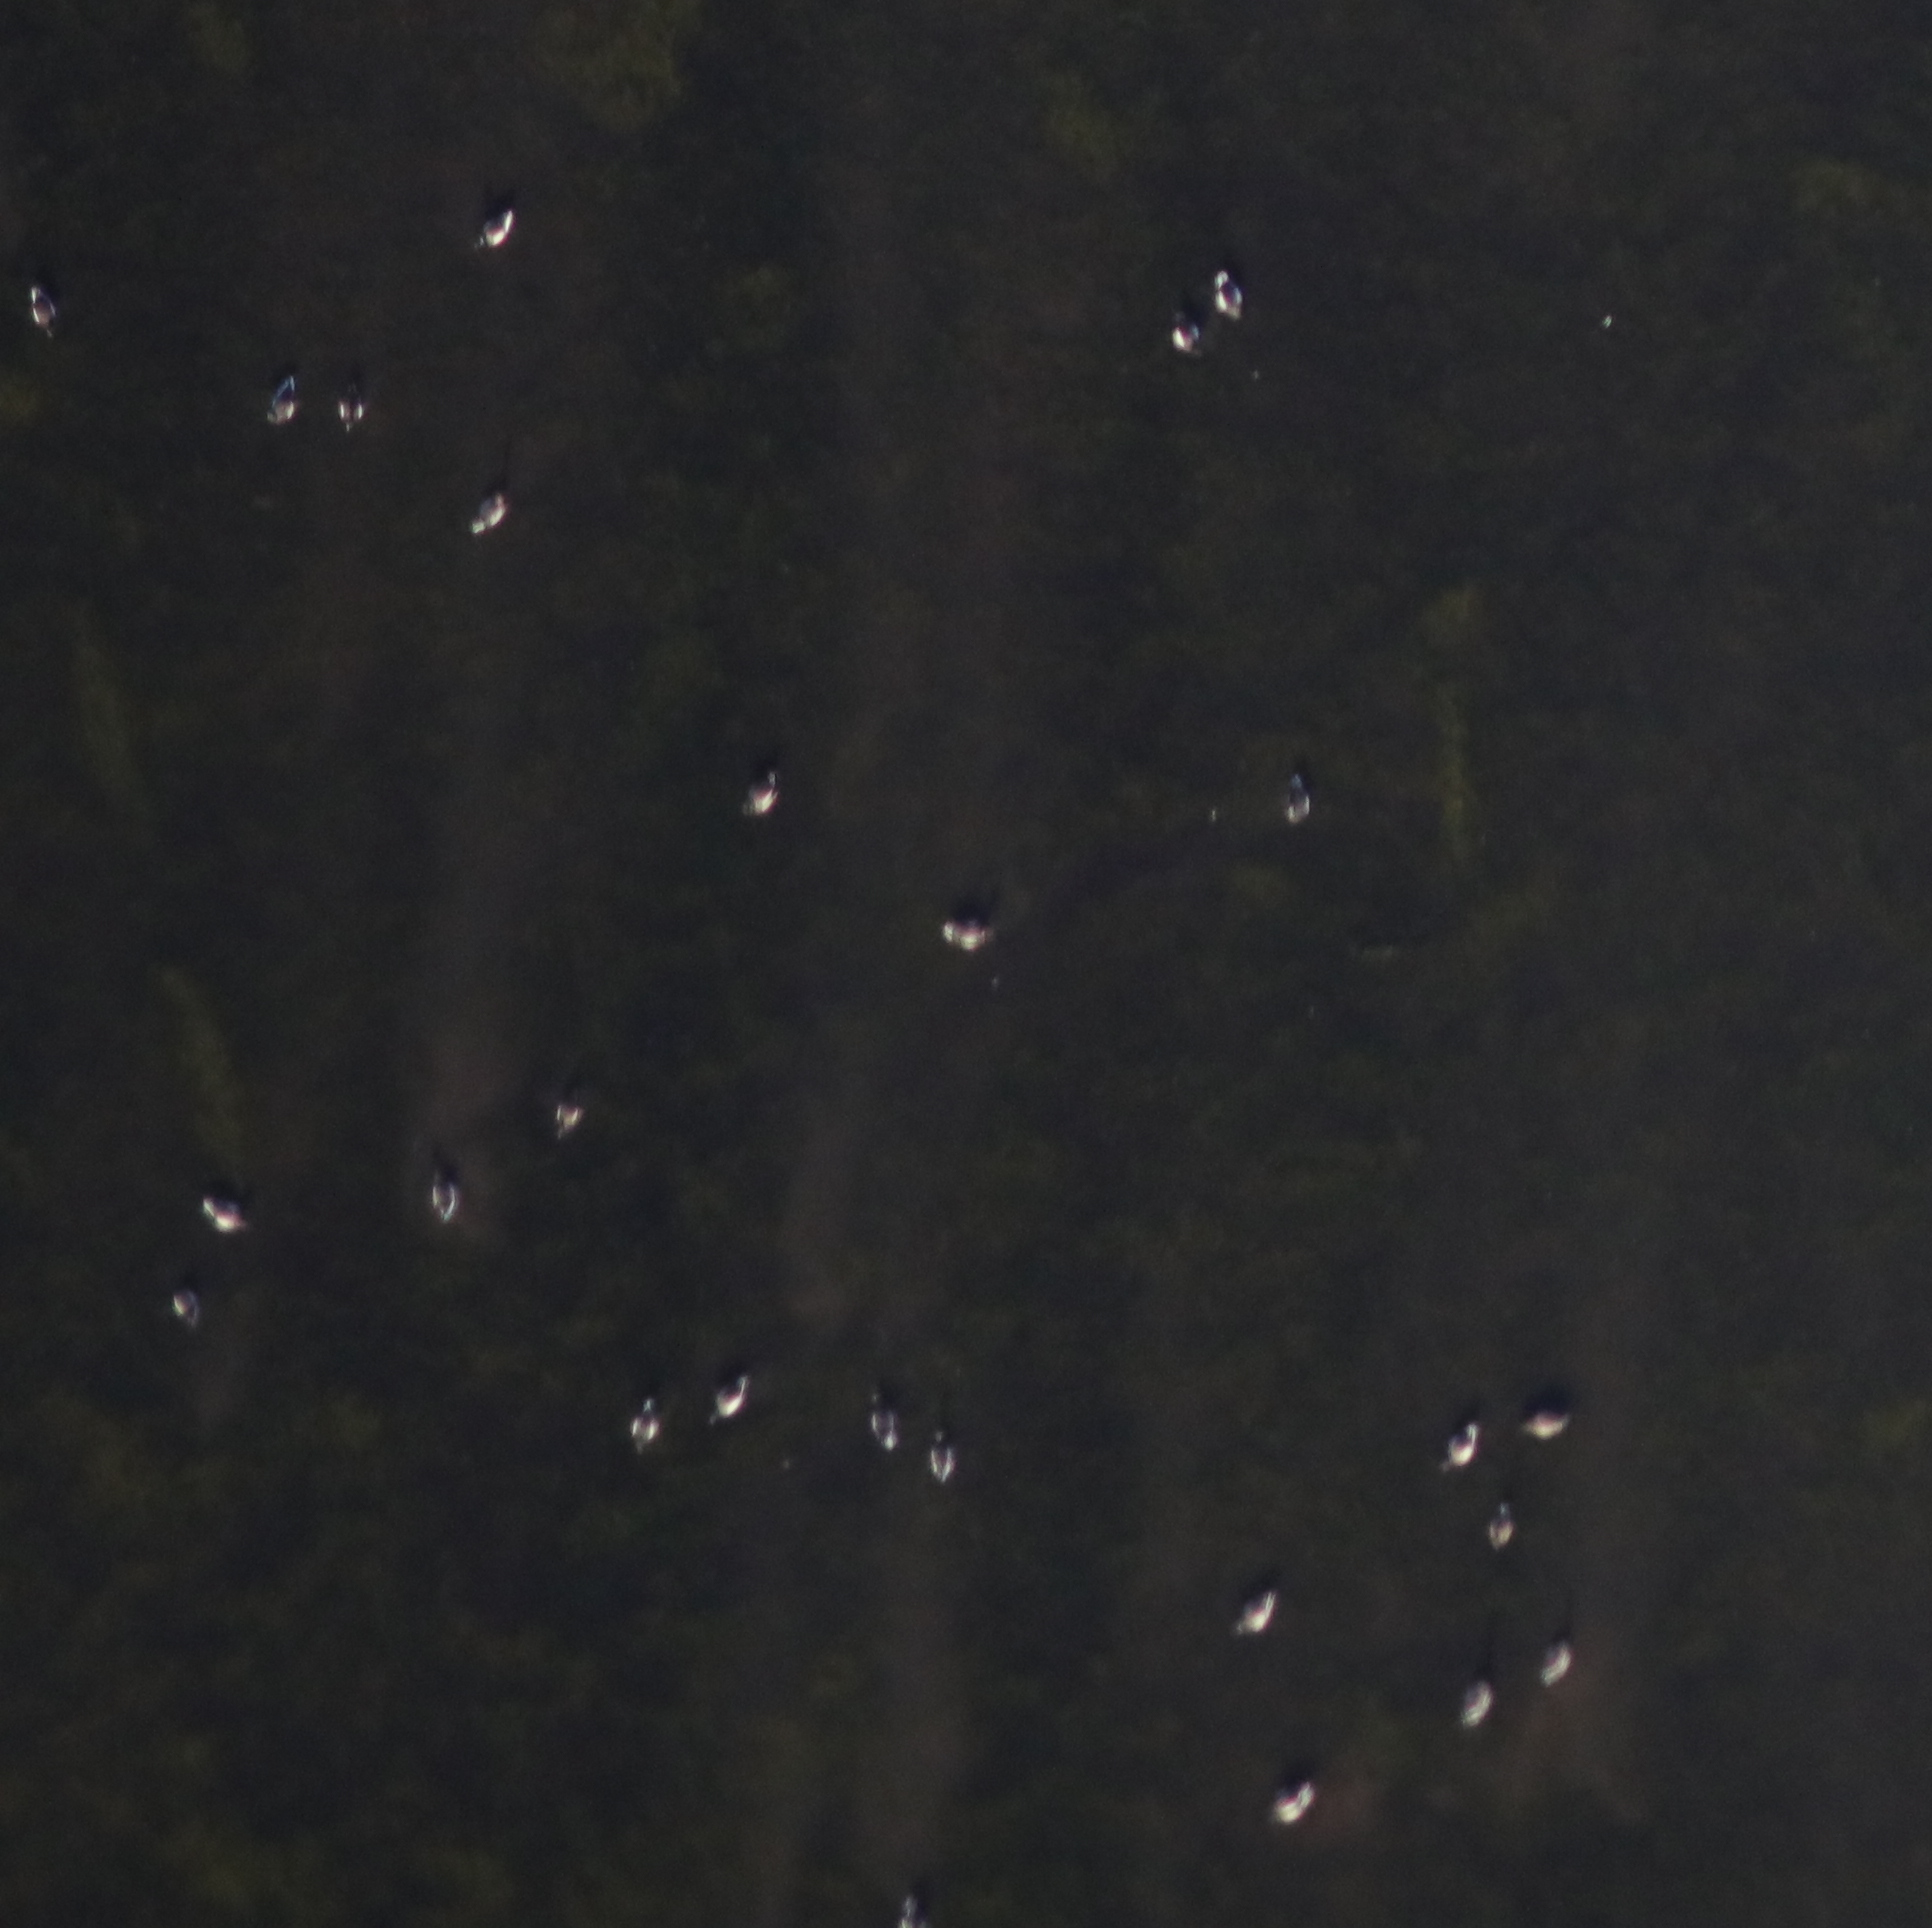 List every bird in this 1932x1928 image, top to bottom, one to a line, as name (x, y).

brant (496, 227)
brant (1228, 296)
brant (43, 312)
brant (1189, 337)
brant (283, 403)
brant (348, 408)
brant (491, 514)
brant (760, 792)
brant (1297, 801)
brant (966, 933)
brant (567, 1115)
brant (445, 1197)
brant (224, 1212)
brant (188, 1303)
brant (729, 1401)
brant (882, 1421)
brant (644, 1423)
brant (1544, 1426)
brant (1462, 1445)
brant (941, 1461)
brant (1501, 1528)
brant (1258, 1614)
brant (1558, 1656)
brant (1476, 1713)
brant (1296, 1808)